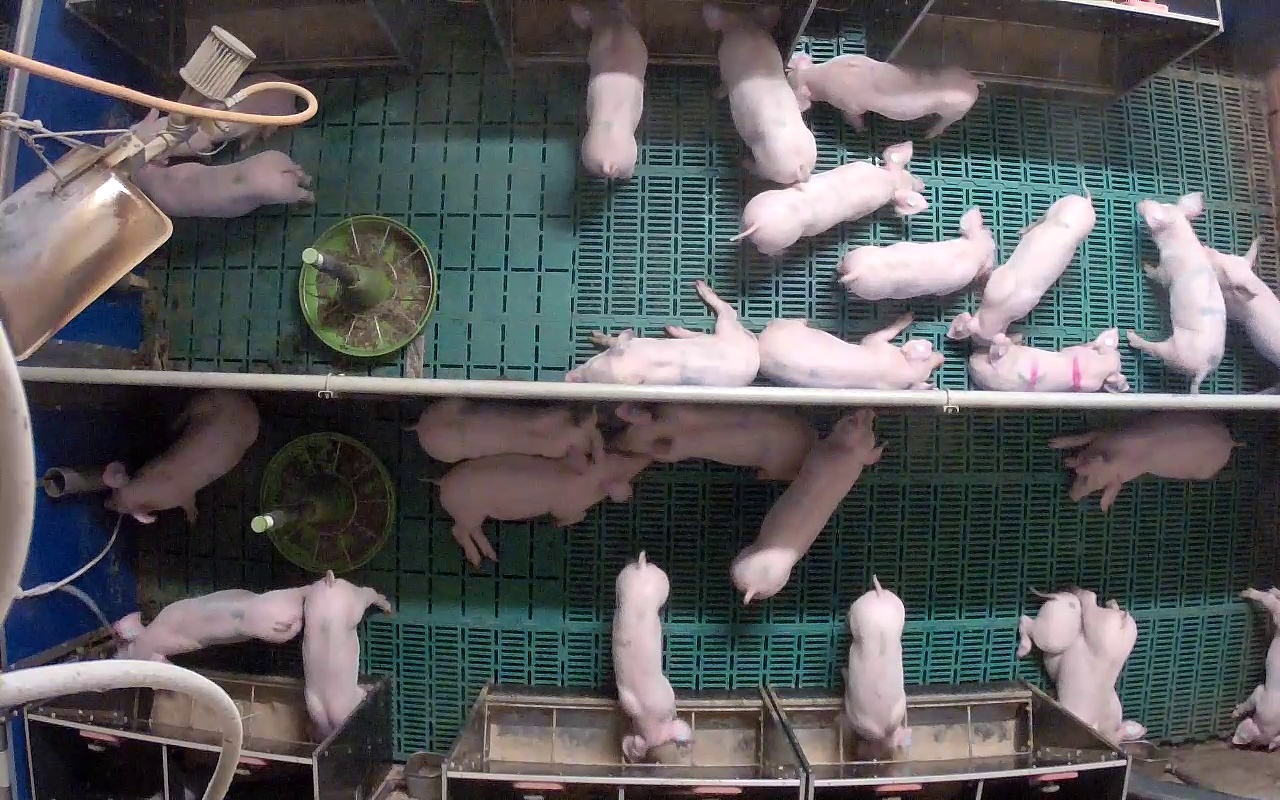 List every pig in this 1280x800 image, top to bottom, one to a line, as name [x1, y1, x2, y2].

pig [702, 0, 815, 185]
pig [569, 2, 650, 184]
pig [787, 51, 986, 142]
pig [103, 73, 319, 163]
pig [729, 143, 931, 256]
pig [128, 152, 315, 218]
pig [946, 183, 1096, 366]
pig [1128, 190, 1228, 396]
pig [834, 204, 998, 300]
pig [1204, 236, 1279, 367]
pig [563, 281, 761, 385]
pig [758, 311, 947, 390]
pig [967, 328, 1130, 393]
pig [103, 392, 261, 524]
pig [405, 398, 609, 479]
pig [612, 402, 818, 485]
pig [731, 406, 890, 606]
pig [1048, 415, 1248, 511]
pig [415, 439, 653, 565]
pig [611, 548, 694, 762]
pig [304, 569, 391, 744]
pig [840, 573, 911, 767]
pig [1228, 581, 1279, 750]
pig [1016, 582, 1148, 752]
pig [112, 585, 313, 667]
pig [1055, 585, 1139, 726]